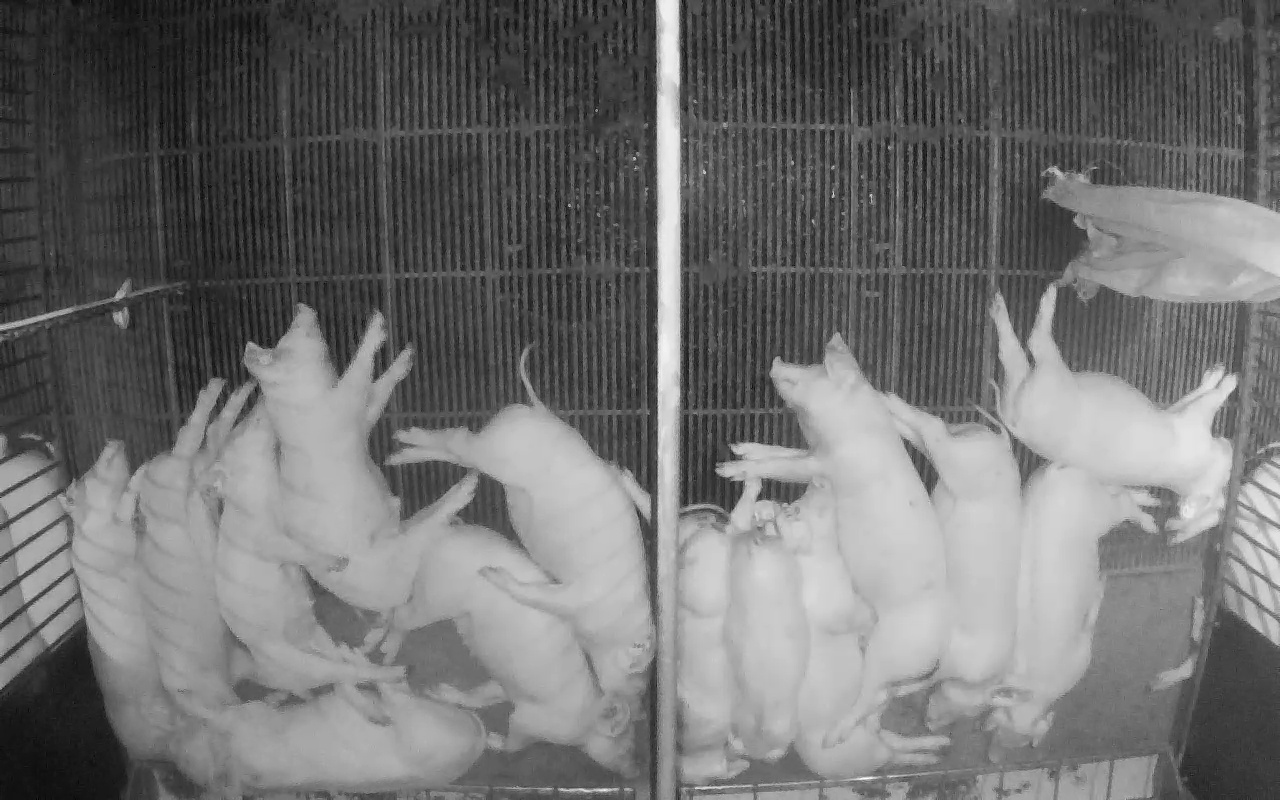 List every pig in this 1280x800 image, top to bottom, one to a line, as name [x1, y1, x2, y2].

pig [989, 280, 1238, 522]
pig [240, 302, 477, 617]
pig [711, 331, 948, 749]
pig [384, 343, 657, 721]
pig [135, 374, 315, 719]
pig [873, 389, 1034, 732]
pig [196, 394, 414, 725]
pig [0, 430, 84, 656]
pig [56, 439, 205, 761]
pig [1146, 454, 1279, 693]
pig [980, 458, 1162, 762]
pig [609, 459, 751, 786]
pig [754, 476, 953, 777]
pig [0, 502, 49, 689]
pig [724, 517, 812, 763]
pig [362, 518, 643, 780]
pig [148, 642, 489, 799]